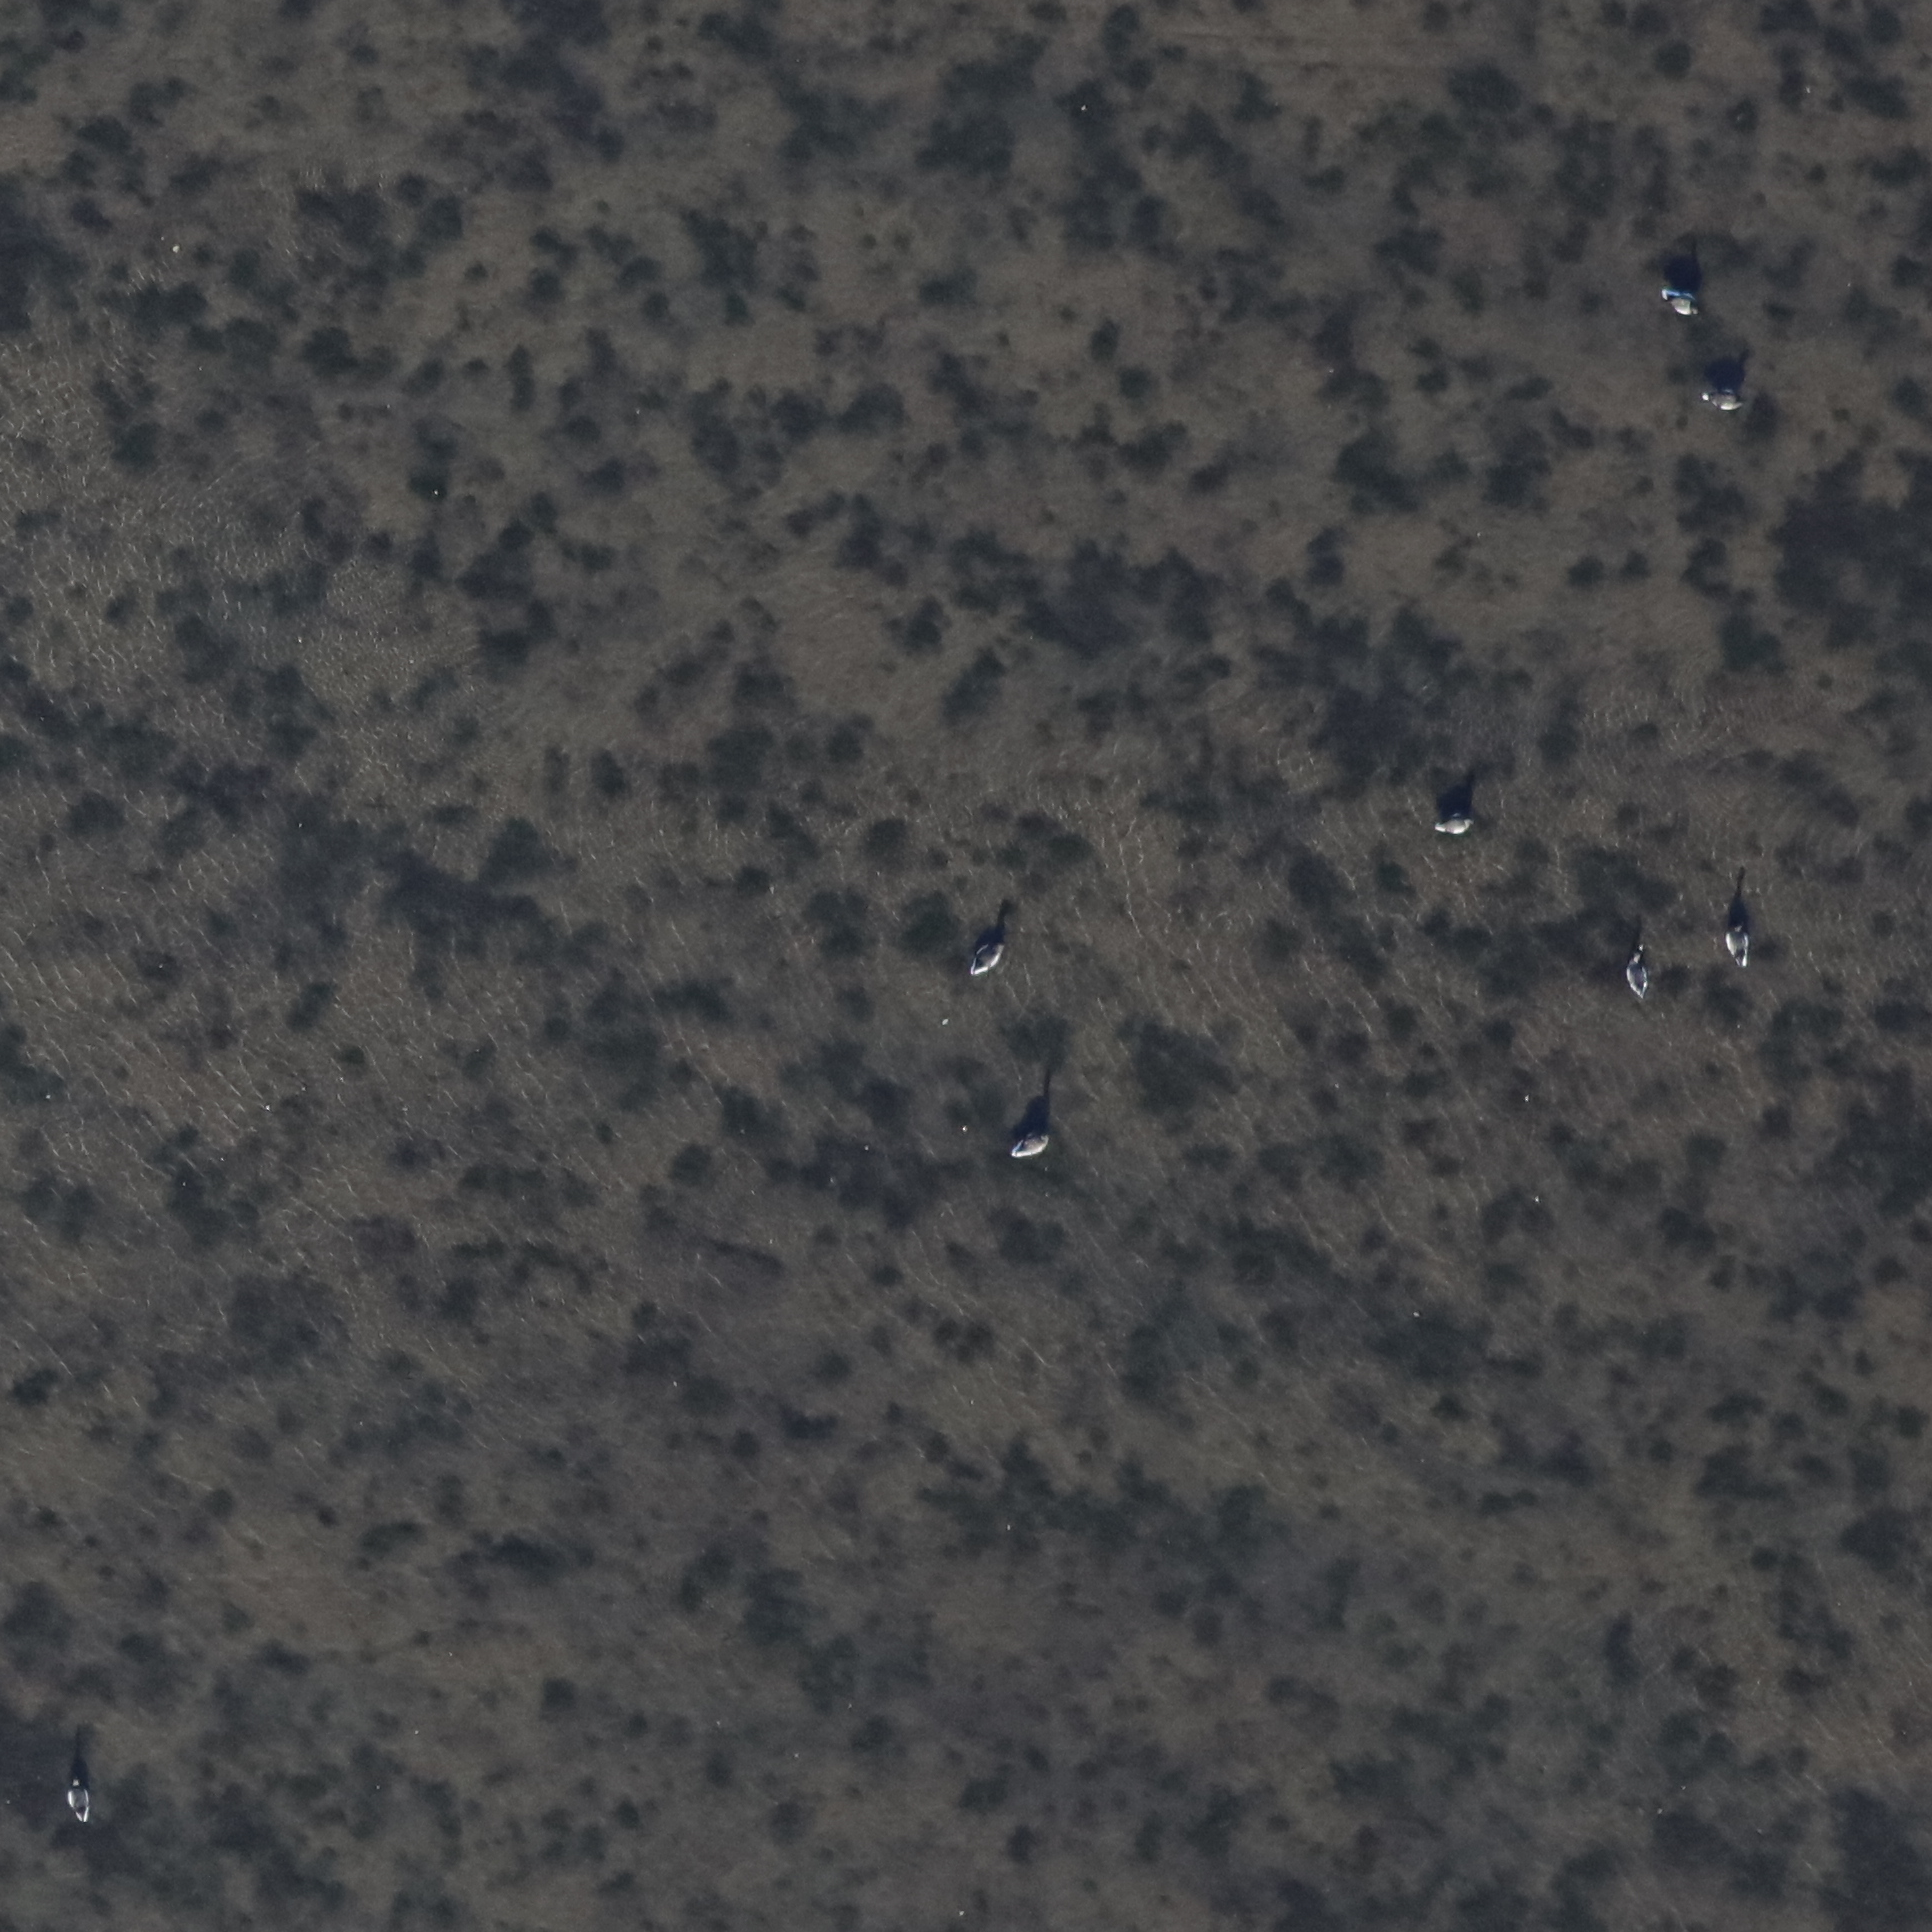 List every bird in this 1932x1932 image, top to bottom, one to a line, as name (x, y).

brant (1681, 303)
brant (1722, 398)
brant (1453, 822)
brant (1737, 943)
brant (986, 956)
brant (1635, 973)
brant (1032, 1143)
brant (80, 1798)